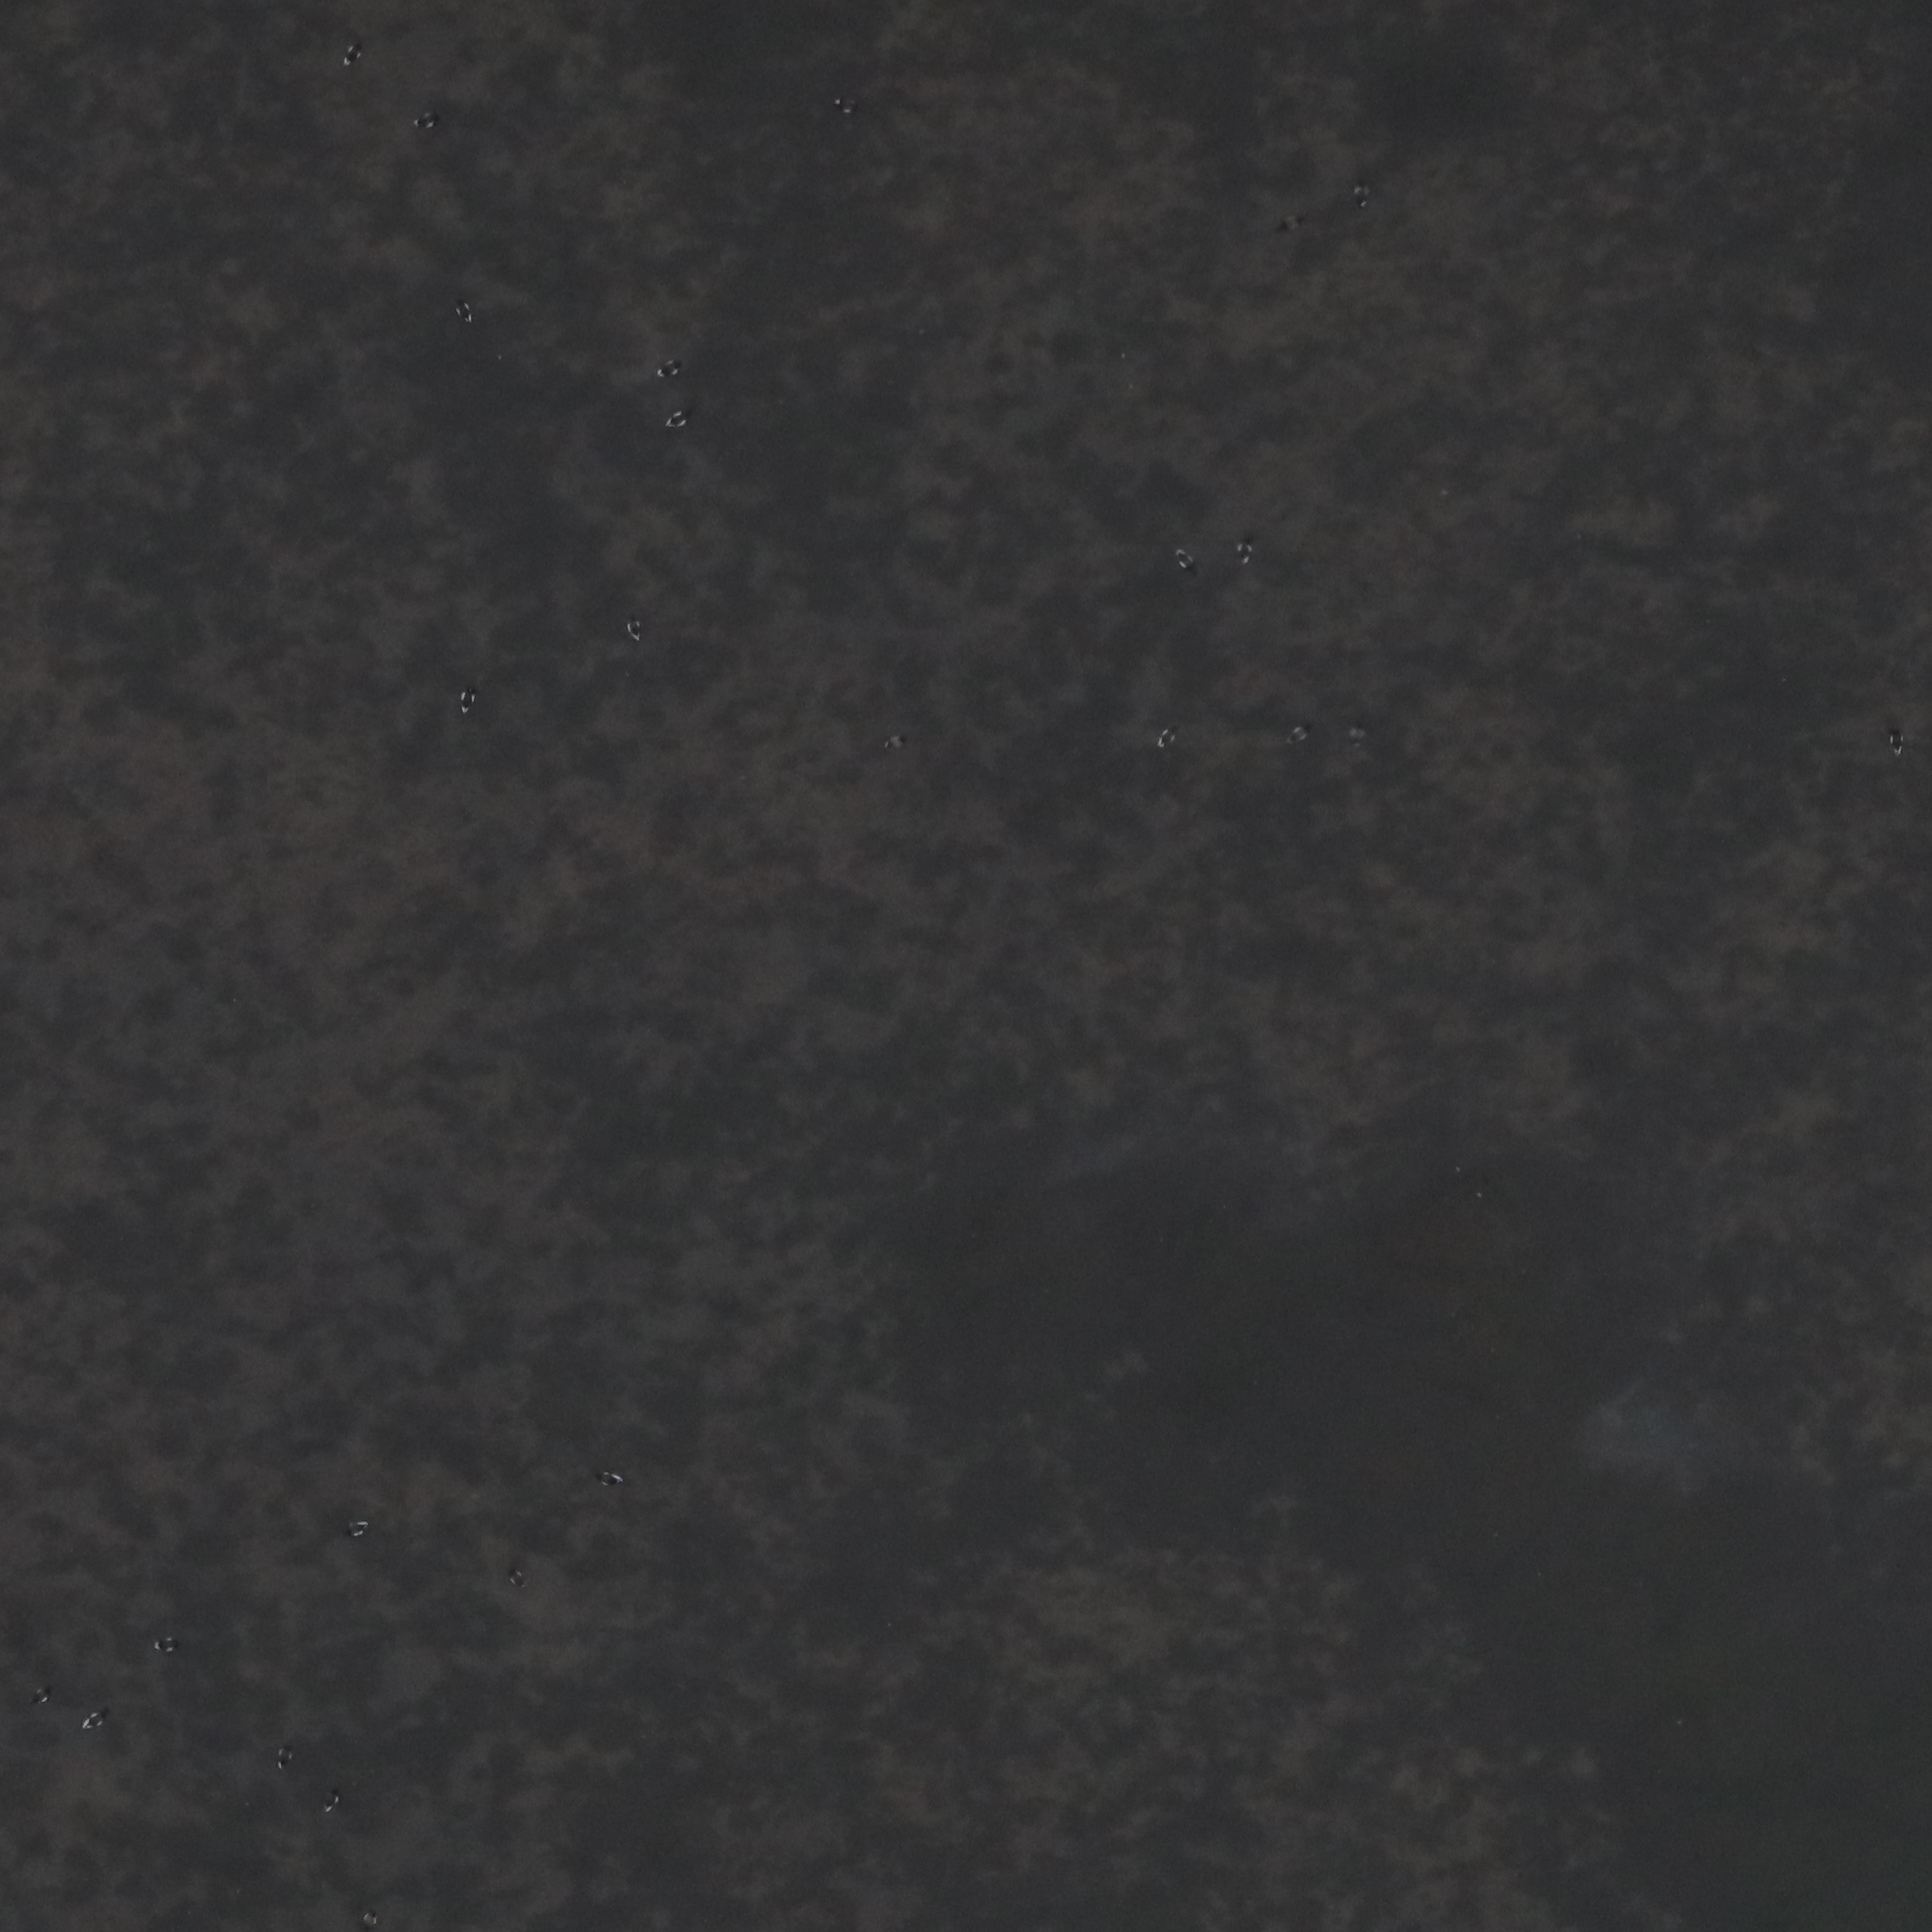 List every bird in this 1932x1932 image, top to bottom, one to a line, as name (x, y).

brant (355, 60)
brant (849, 98)
brant (433, 126)
brant (1361, 203)
brant (1296, 224)
brant (469, 308)
brant (668, 375)
brant (677, 420)
brant (1237, 556)
brant (1183, 560)
brant (634, 629)
brant (469, 696)
brant (1360, 726)
brant (1299, 734)
brant (1178, 741)
brant (1891, 741)
brant (901, 745)
brant (608, 1478)
brant (356, 1529)
brant (527, 1583)
brant (174, 1642)
brant (37, 1700)
brant (89, 1731)
brant (286, 1750)
brant (337, 1798)
brant (369, 1920)